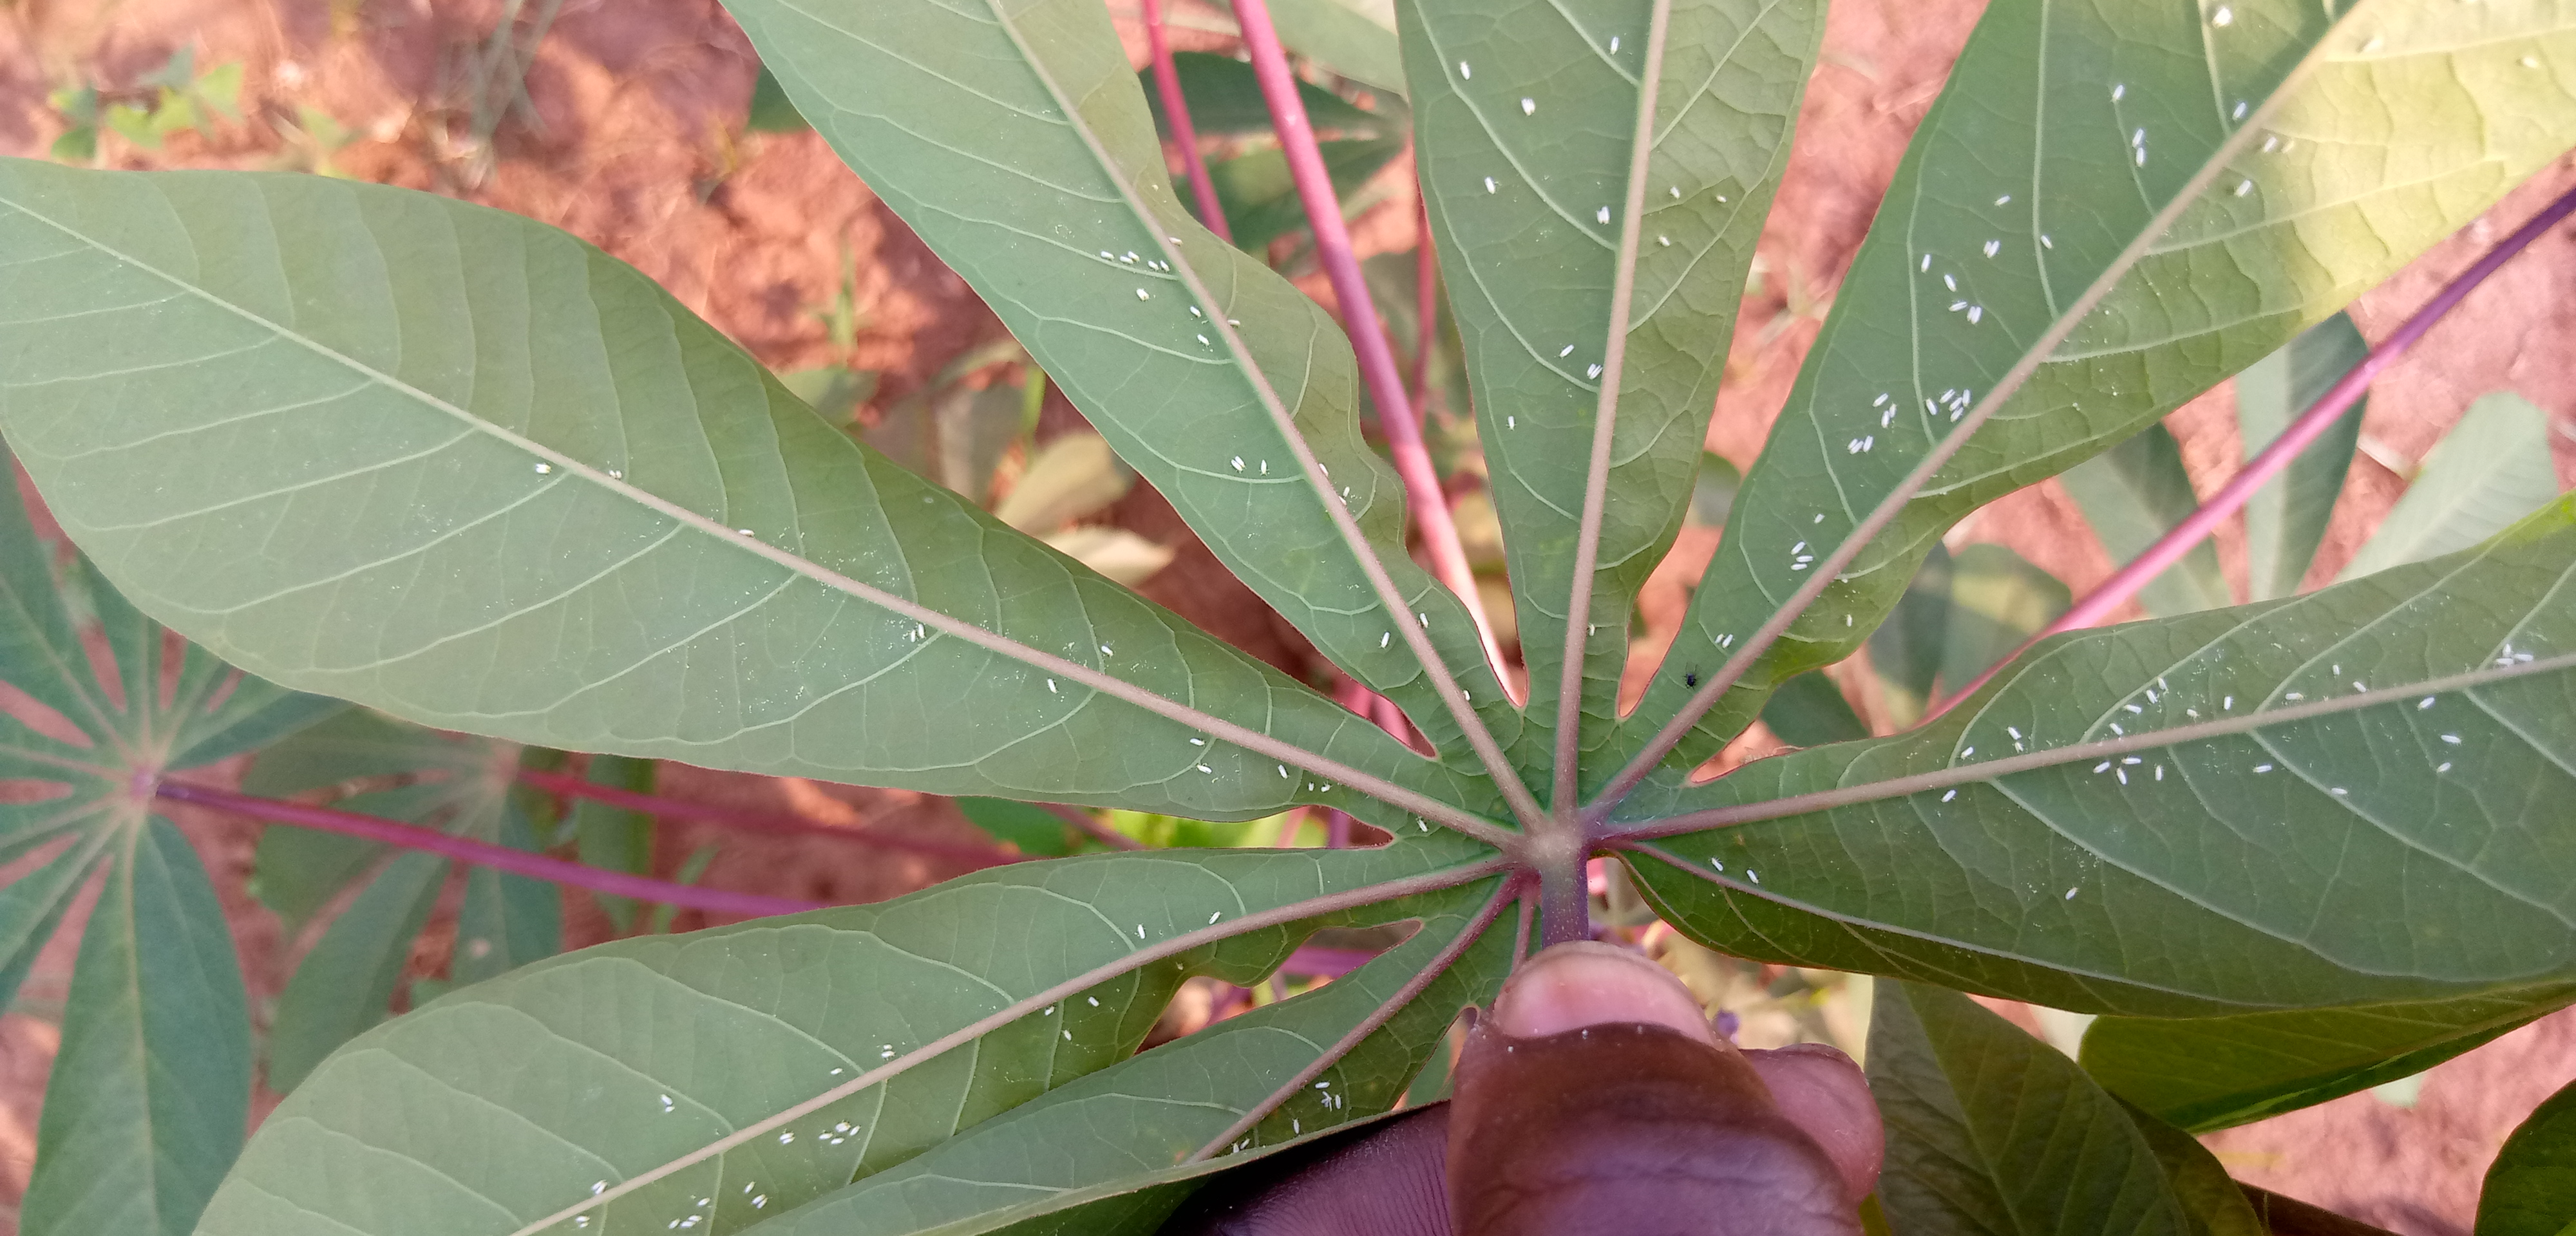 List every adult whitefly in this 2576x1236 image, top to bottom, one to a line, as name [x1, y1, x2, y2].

whitefly [2210, 5, 2235, 28]
whitefly [2360, 32, 2384, 53]
whitefly [1609, 33, 1620, 55]
whitefly [2519, 54, 2544, 69]
whitefly [1457, 58, 1474, 82]
whitefly [2108, 82, 2128, 104]
whitefly [1519, 93, 1537, 116]
whitefly [2231, 98, 2248, 120]
whitefly [2128, 124, 2145, 146]
whitefly [2260, 135, 2277, 155]
whitefly [2280, 139, 2297, 155]
whitefly [2134, 146, 2146, 167]
whitefly [1482, 173, 1498, 196]
whitefly [2233, 178, 2252, 200]
whitefly [1667, 184, 1681, 200]
whitefly [1993, 192, 2014, 207]
whitefly [1714, 193, 1729, 204]
whitefly [1595, 203, 1611, 225]
whitefly [2039, 232, 2055, 250]
whitefly [1656, 233, 1671, 248]
whitefly [1167, 234, 1184, 246]
whitefly [1982, 237, 2003, 258]
whitefly [1098, 248, 1114, 261]
whitefly [1126, 248, 1141, 260]
whitefly [1920, 250, 1931, 274]
whitefly [1117, 255, 1135, 266]
whitefly [1158, 257, 1171, 272]
whitefly [1147, 259, 1159, 274]
whitefly [1942, 272, 1959, 292]
whitefly [1135, 286, 1151, 302]
whitefly [1947, 299, 1968, 312]
whitefly [1966, 303, 1984, 324]
whitefly [1188, 304, 1204, 319]
whitefly [1224, 315, 1243, 328]
whitefly [1195, 332, 1211, 347]
whitefly [1558, 342, 1577, 359]
whitefly [1584, 359, 1607, 380]
whitefly [1938, 386, 1954, 404]
whitefly [1961, 386, 1975, 406]
whitefly [1872, 391, 1888, 407]
whitefly [1950, 394, 1963, 422]
whitefly [1925, 395, 1937, 417]
whitefly [1889, 402, 1899, 419]
whitefly [1880, 409, 1890, 430]
whitefly [1502, 410, 1519, 431]
whitefly [1862, 433, 1874, 454]
whitefly [1845, 435, 1863, 456]
whitefly [1229, 453, 1247, 473]
whitefly [1258, 457, 1270, 476]
whitefly [532, 460, 553, 475]
whitefly [1317, 460, 1332, 477]
whitefly [607, 468, 625, 480]
whitefly [1341, 485, 1351, 496]
whitefly [1338, 492, 1349, 506]
whitefly [1813, 509, 1826, 524]
whitefly [737, 525, 756, 538]
whitefly [1789, 539, 1806, 556]
whitefly [1795, 554, 1816, 563]
whitefly [1789, 562, 1812, 570]
whitefly [1418, 610, 1431, 631]
whitefly [1843, 611, 1857, 629]
whitefly [916, 620, 926, 639]
whitefly [1587, 621, 1598, 637]
whitefly [909, 627, 920, 646]
whitefly [1378, 630, 1391, 649]
whitefly [1713, 632, 1724, 646]
whitefly [1723, 632, 1734, 650]
whitefly [2500, 640, 2514, 656]
whitefly [1099, 642, 1115, 658]
whitefly [2514, 653, 2536, 662]
whitefly [2495, 656, 2514, 668]
whitefly [2331, 662, 2340, 677]
whitefly [2156, 674, 2169, 691]
whitefly [1044, 676, 1061, 694]
whitefly [2352, 679, 2367, 694]
whitefly [2145, 687, 2158, 706]
whitefly [1462, 688, 1472, 702]
whitefly [2284, 689, 2305, 702]
whitefly [2222, 693, 2234, 712]
whitefly [2414, 697, 2438, 711]
whitefly [2123, 702, 2141, 715]
whitefly [2184, 706, 2198, 720]
whitefly [2107, 720, 2124, 736]
whitefly [2006, 723, 2022, 740]
whitefly [2439, 732, 2462, 745]
whitefly [1189, 736, 1208, 747]
whitefly [2013, 740, 2025, 754]
whitefly [1960, 743, 1975, 762]
whitefly [2120, 755, 2143, 763]
whitefly [2092, 760, 2110, 774]
whitefly [2434, 760, 2454, 775]
whitefly [1276, 762, 1289, 779]
whitefly [1194, 762, 1214, 776]
whitefly [2154, 763, 2164, 783]
whitefly [2251, 763, 2275, 774]
whitefly [2116, 765, 2127, 787]
whitefly [1306, 779, 1318, 792]
whitefly [1318, 780, 1334, 792]
whitefly [2329, 786, 2349, 796]
whitefly [1940, 787, 1958, 804]
whitefly [1416, 816, 1432, 834]
whitefly [1709, 854, 1725, 872]
whitefly [1746, 866, 1761, 885]
whitefly [2064, 884, 2080, 901]
whitefly [1206, 909, 1221, 926]
whitefly [1136, 921, 1149, 941]
whitefly [1087, 994, 1102, 1008]
whitefly [1043, 1004, 1056, 1018]
whitefly [1063, 1027, 1073, 1042]
whitefly [881, 1042, 893, 1050]
whitefly [880, 1050, 896, 1059]
whitefly [829, 1067, 845, 1077]
whitefly [1312, 1079, 1332, 1090]
whitefly [658, 1091, 675, 1106]
whitefly [1320, 1091, 1334, 1113]
whitefly [1335, 1093, 1347, 1110]
whitefly [663, 1104, 678, 1115]
whitefly [1291, 1114, 1302, 1137]
whitefly [835, 1119, 851, 1134]
whitefly [849, 1124, 864, 1138]
whitefly [776, 1128, 798, 1146]
whitefly [817, 1129, 831, 1143]
whitefly [829, 1135, 847, 1147]
whitefly [1239, 1136, 1253, 1150]
whitefly [1229, 1141, 1240, 1156]
whitefly [591, 1177, 609, 1194]
whitefly [743, 1179, 756, 1193]
whitefly [750, 1191, 768, 1210]
whitefly [696, 1195, 712, 1209]
whitefly [574, 1212, 592, 1230]
whitefly [687, 1213, 705, 1221]
whitefly [665, 1215, 679, 1231]
whitefly [679, 1220, 695, 1230]